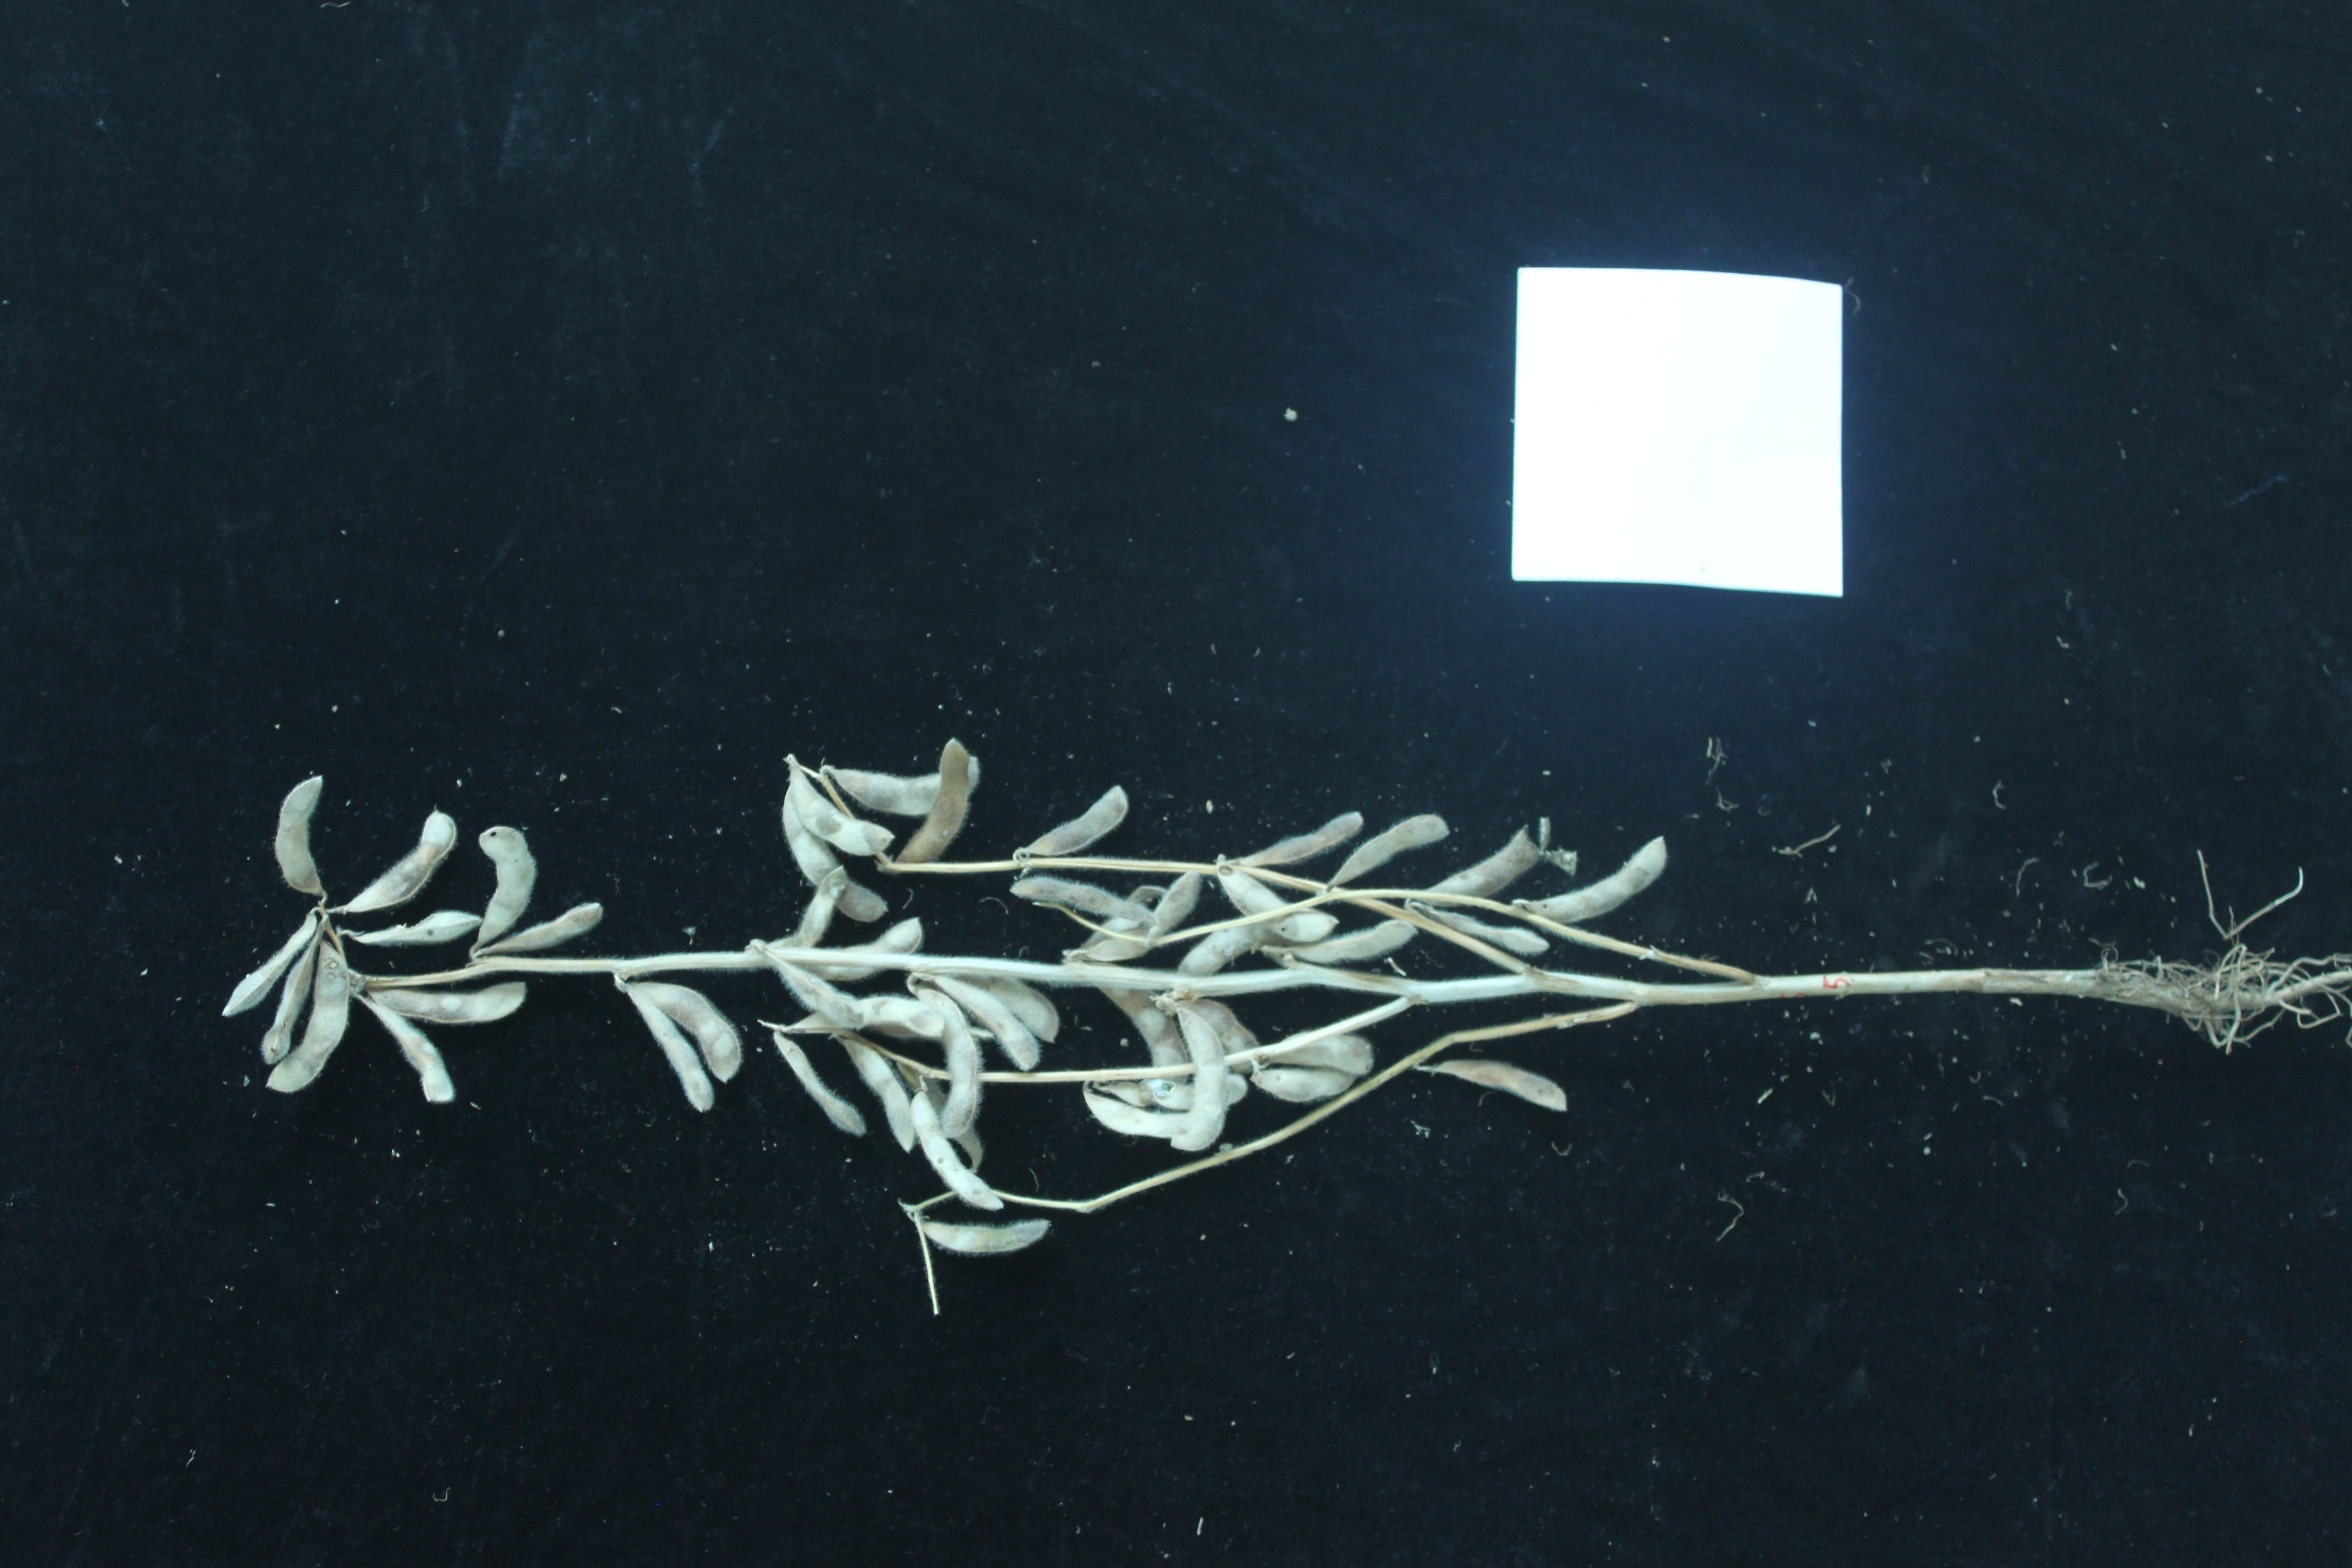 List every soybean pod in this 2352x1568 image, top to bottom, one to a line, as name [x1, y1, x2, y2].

soybean pod [886, 737, 975, 873]
soybean pod [826, 758, 977, 816]
soybean pod [789, 759, 895, 856]
soybean pod [782, 773, 888, 924]
soybean pod [274, 775, 324, 894]
soybean pod [1016, 786, 1128, 857]
soybean pod [328, 811, 457, 913]
soybean pod [1224, 812, 1364, 865]
soybean pod [1326, 815, 1448, 887]
soybean pod [474, 827, 535, 947]
soybean pod [1410, 827, 1541, 905]
soybean pod [1513, 836, 1666, 923]
soybean pod [1220, 862, 1327, 943]
soybean pod [750, 868, 845, 954]
soybean pod [1065, 871, 1201, 962]
soybean pod [1009, 876, 1163, 926]
soybean pod [1063, 886, 1168, 959]
soybean pod [1411, 903, 1548, 953]
soybean pod [475, 904, 604, 954]
soybean pod [1171, 909, 1338, 1003]
soybean pod [224, 910, 317, 1016]
soybean pod [336, 912, 484, 946]
soybean pod [1261, 918, 1418, 964]
soybean pod [752, 919, 921, 980]
soybean pod [260, 921, 326, 1066]
soybean pod [267, 940, 347, 1094]
soybean pod [753, 946, 866, 1029]
soybean pod [1066, 962, 1195, 1100]
soybean pod [916, 966, 1058, 1042]
soybean pod [906, 975, 1040, 1070]
soybean pod [366, 982, 526, 1025]
soybean pod [621, 983, 742, 1082]
soybean pod [617, 984, 712, 1110]
soybean pod [914, 985, 983, 1138]
soybean pod [356, 996, 454, 1103]
soybean pod [791, 997, 944, 1040]
soybean pod [1171, 1000, 1266, 1074]
soybean pod [1173, 1001, 1227, 1152]
soybean pod [774, 1030, 867, 1136]
soybean pod [1253, 1033, 1372, 1075]
soybean pod [838, 1037, 913, 1151]
soybean pod [901, 1058, 981, 1172]
soybean pod [1424, 1060, 1567, 1113]
soybean pod [1249, 1067, 1358, 1102]
soybean pod [1096, 1077, 1247, 1112]
soybean pod [1083, 1083, 1224, 1137]
soybean pod [910, 1087, 1005, 1210]
soybean pod [914, 1220, 1050, 1253]